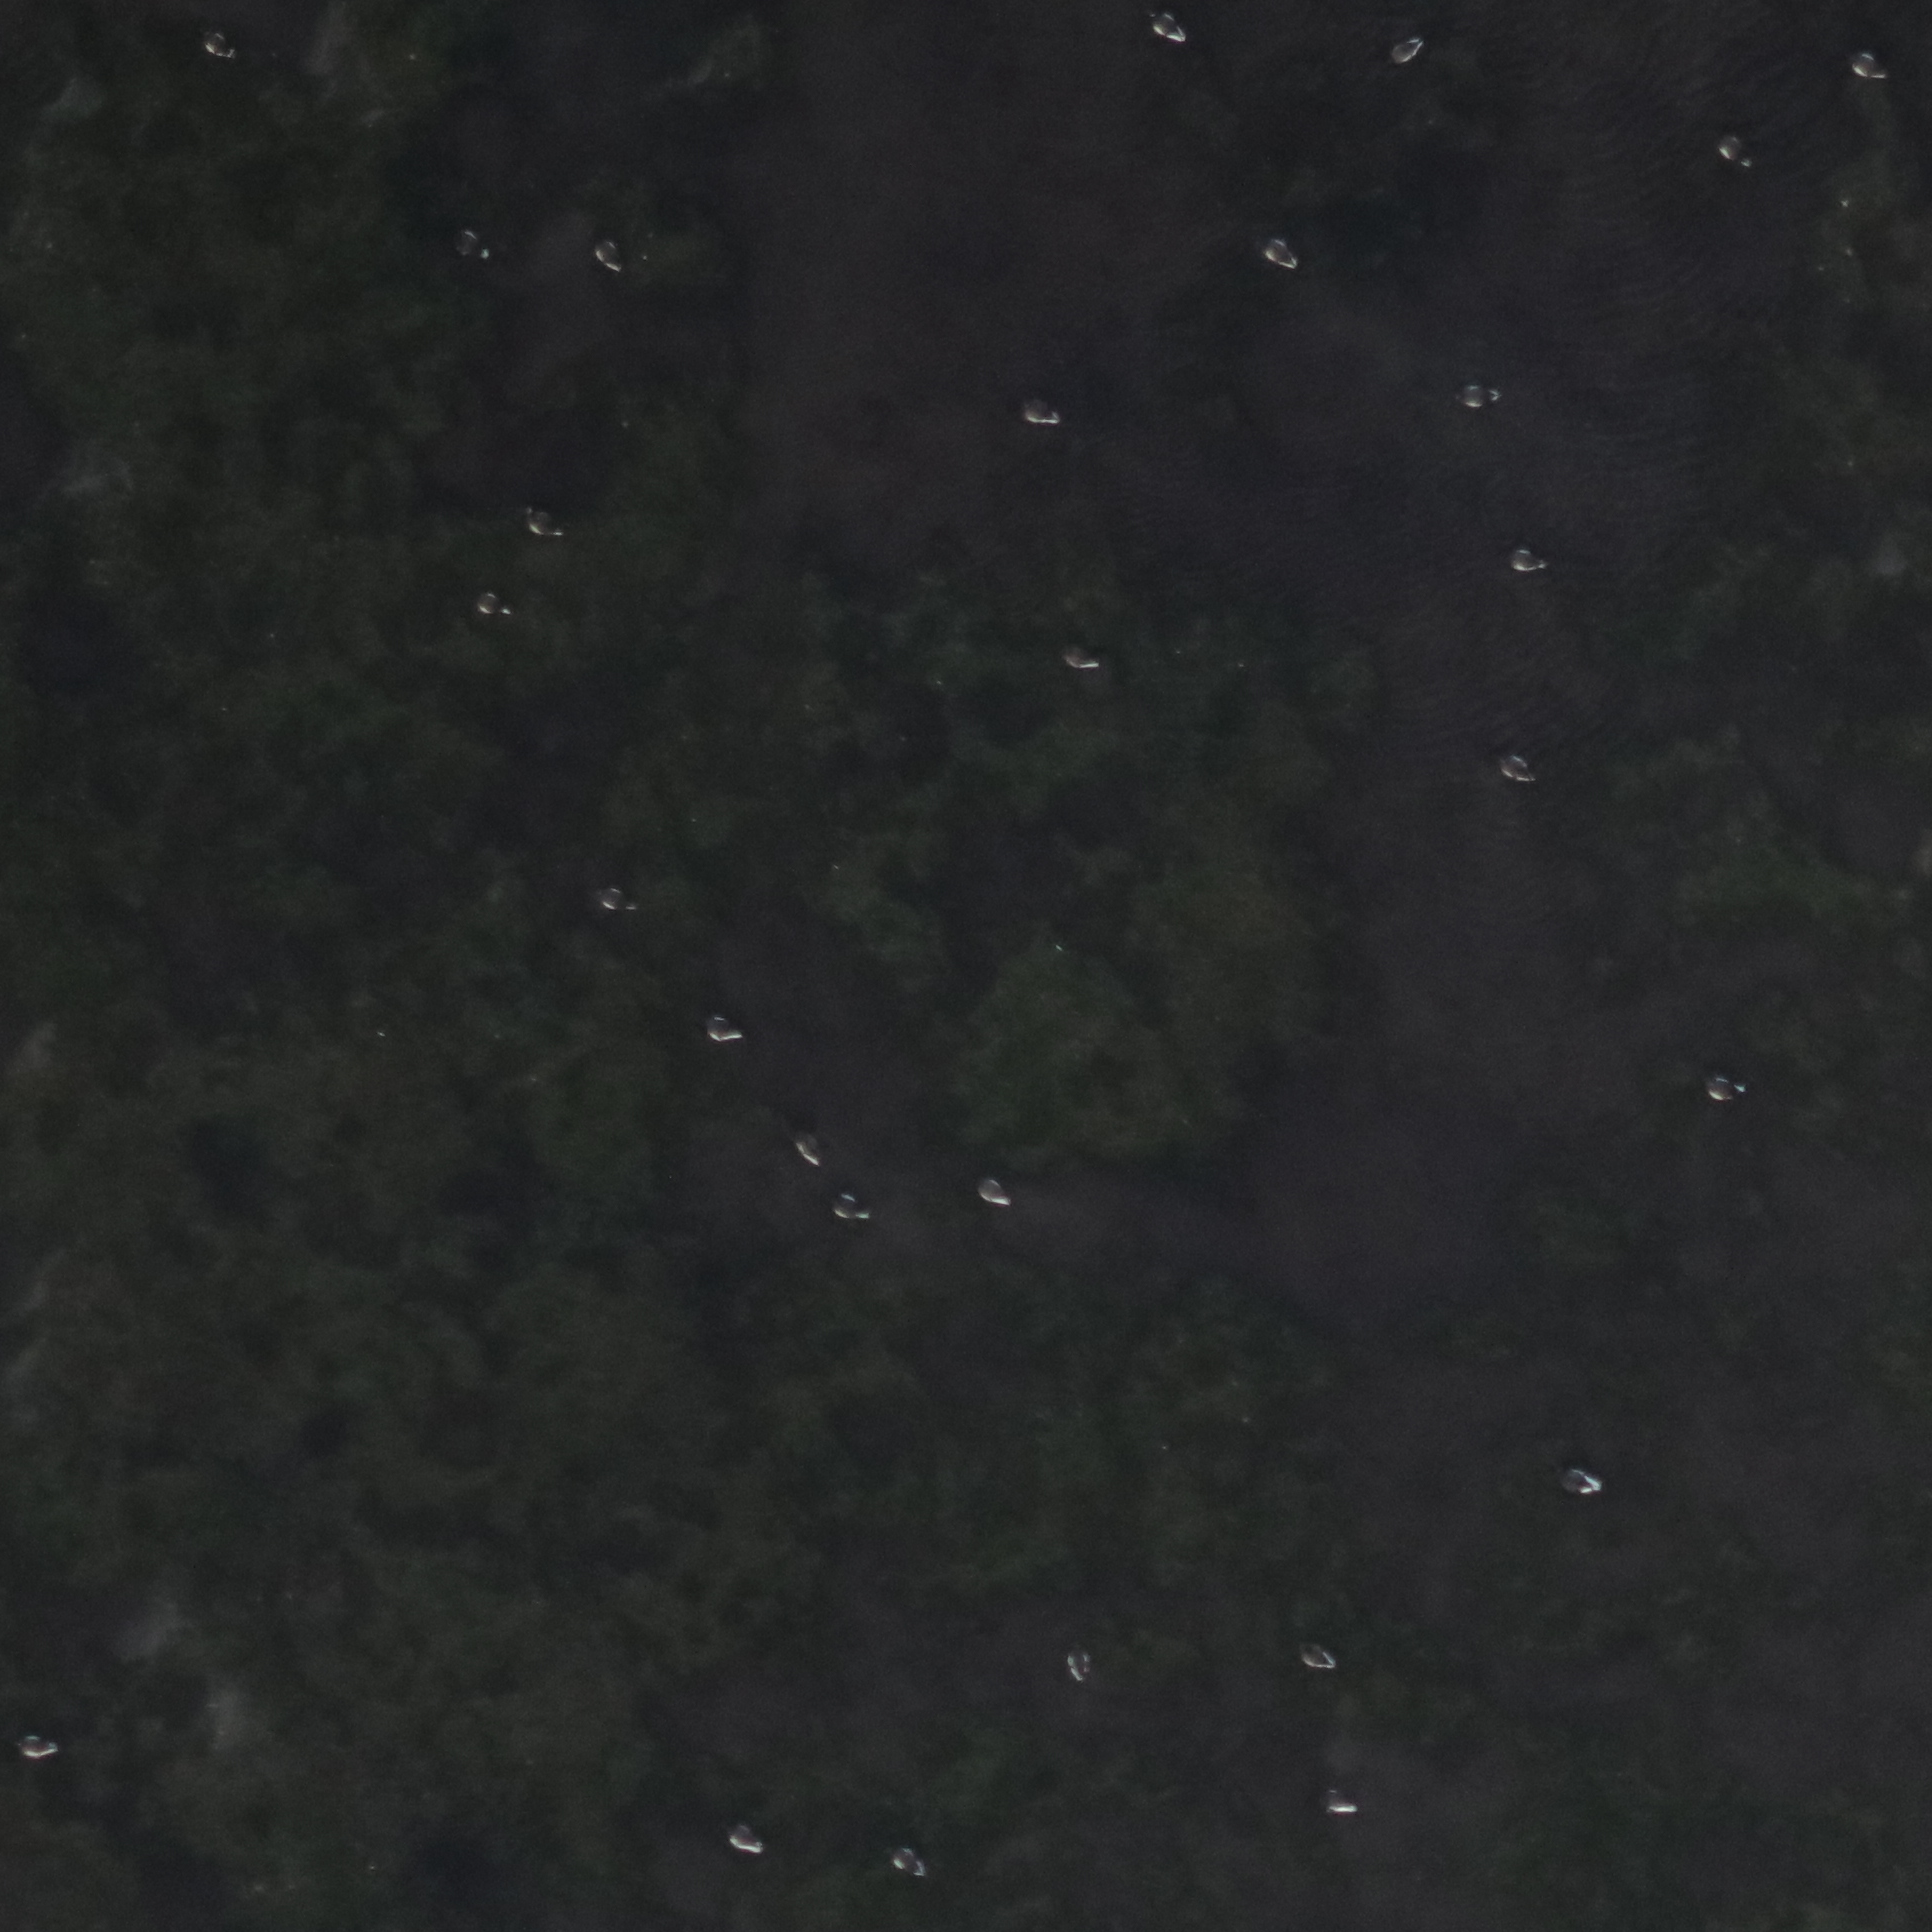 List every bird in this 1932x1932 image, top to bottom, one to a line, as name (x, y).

brant (1168, 27)
brant (213, 51)
brant (1403, 51)
brant (1868, 66)
brant (1732, 150)
brant (473, 249)
brant (608, 253)
brant (1280, 253)
brant (1479, 397)
brant (1038, 412)
brant (542, 523)
brant (1527, 560)
brant (491, 605)
brant (1083, 660)
brant (1517, 768)
brant (613, 899)
brant (721, 1027)
brant (1722, 1085)
brant (817, 1150)
brant (993, 1190)
brant (849, 1206)
brant (1578, 1479)
brant (1316, 1654)
brant (1082, 1659)
brant (34, 1744)
brant (1336, 1797)
brant (745, 1837)
brant (908, 1859)